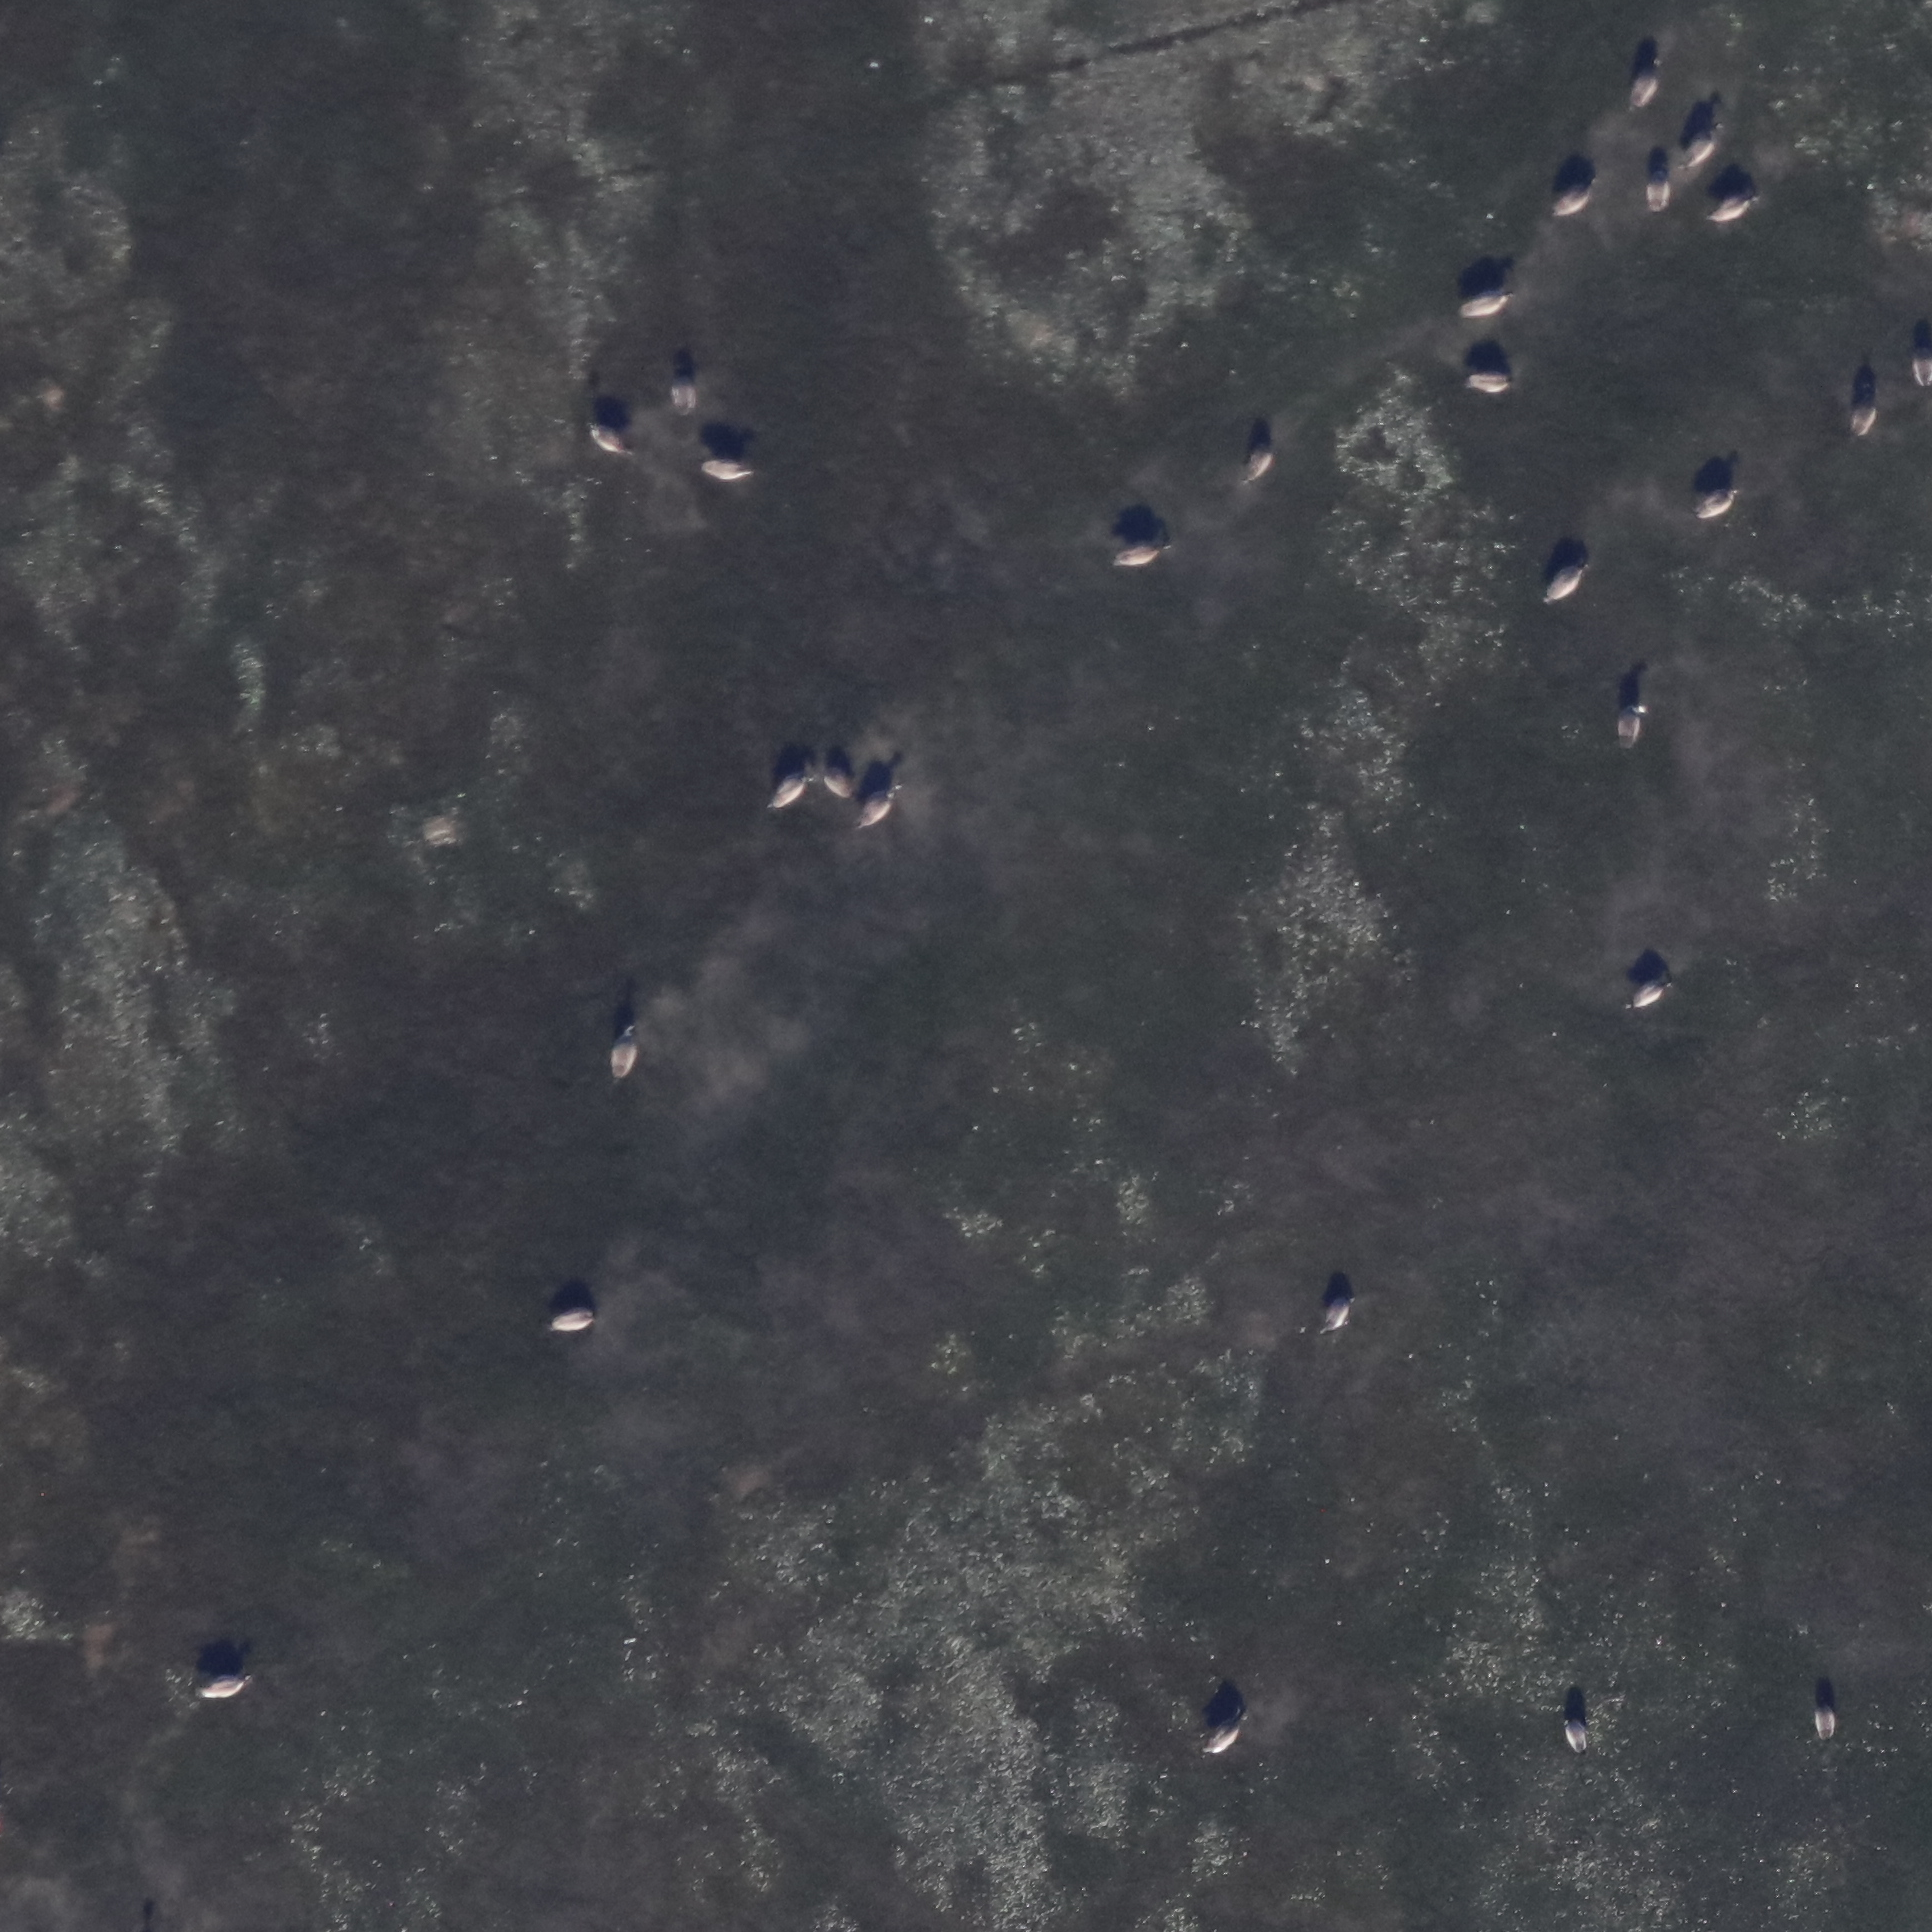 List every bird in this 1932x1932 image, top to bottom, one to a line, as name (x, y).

Canada goose (1644, 87)
Canada goose (1692, 152)
Canada goose (1662, 196)
Canada goose (1571, 201)
Canada goose (1733, 210)
Canada goose (1484, 307)
Canada goose (1925, 370)
Canada goose (1488, 381)
Canada goose (686, 394)
Canada goose (1861, 418)
Canada goose (611, 439)
Canada goose (1253, 465)
Canada goose (728, 469)
Canada goose (1714, 505)
Canada goose (1136, 554)
Canada goose (1564, 583)
Canada goose (1628, 727)
Canada goose (834, 784)
Canada goose (791, 791)
Canada goose (879, 807)
Canada goose (1648, 994)
Canada goose (625, 1055)
Canada goose (1339, 1312)
Canada goose (572, 1320)
Canada goose (227, 1686)
Canada goose (1824, 1721)
Canada goose (1220, 1737)
Canada goose (1576, 1740)